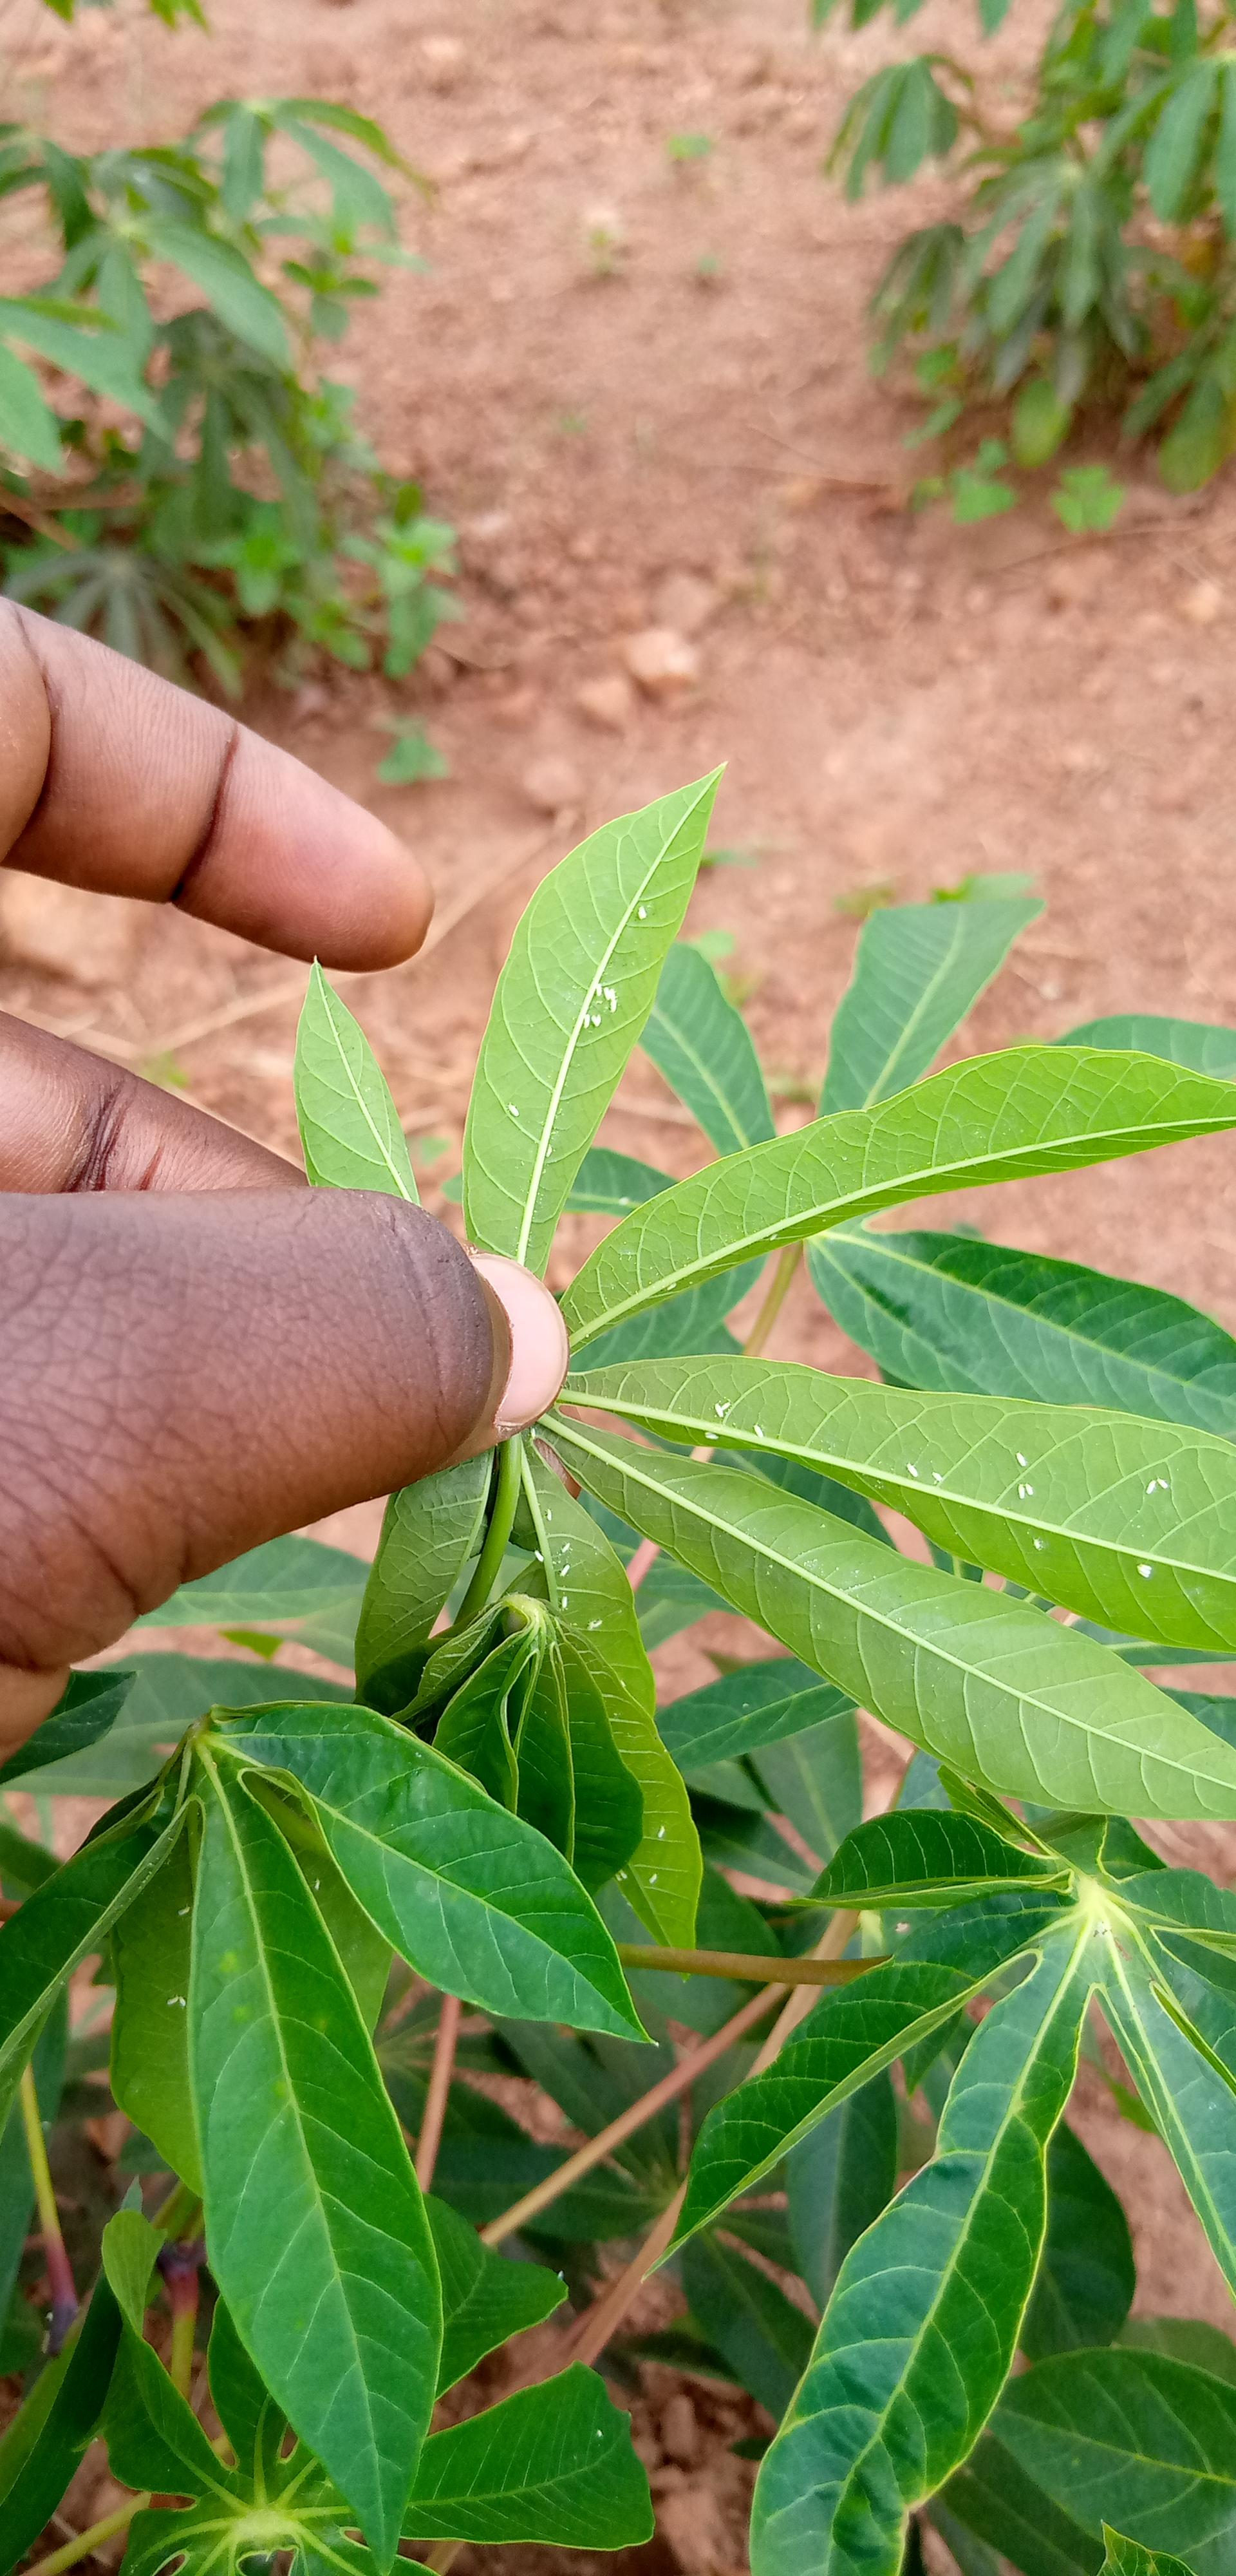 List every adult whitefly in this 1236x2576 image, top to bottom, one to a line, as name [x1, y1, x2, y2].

whitefly [638, 906, 648, 920]
whitefly [636, 909, 642, 922]
whitefly [595, 981, 603, 998]
whitefly [601, 985, 609, 999]
whitefly [609, 987, 618, 1001]
whitefly [608, 999, 618, 1015]
whitefly [582, 1010, 590, 1030]
whitefly [596, 1013, 603, 1028]
whitefly [590, 1014, 596, 1027]
whitefly [505, 1101, 521, 1119]
whitefly [544, 1142, 554, 1159]
whitefly [767, 1231, 780, 1242]
whitefly [665, 1282, 678, 1293]
whitefly [720, 1400, 732, 1412]
whitefly [713, 1402, 725, 1419]
whitefly [751, 1423, 765, 1439]
whitefly [527, 1425, 537, 1441]
whitefly [702, 1430, 721, 1443]
whitefly [1013, 1450, 1028, 1470]
whitefly [904, 1461, 921, 1479]
whitefly [930, 1470, 945, 1484]
whitefly [1156, 1477, 1170, 1490]
whitefly [1144, 1478, 1157, 1495]
whitefly [1016, 1482, 1026, 1501]
whitefly [1024, 1482, 1035, 1498]
whitefly [543, 1506, 554, 1522]
whitefly [1029, 1535, 1045, 1552]
whitefly [559, 1540, 572, 1556]
whitefly [532, 1548, 546, 1564]
whitefly [1138, 1563, 1154, 1571]
whitefly [556, 1564, 574, 1578]
whitefly [1134, 1566, 1152, 1575]
whitefly [1137, 1570, 1150, 1580]
whitefly [559, 1594, 568, 1611]
whitefly [594, 1618, 604, 1630]
whitefly [586, 1620, 594, 1632]
whitefly [655, 1824, 668, 1839]
whitefly [619, 1870, 629, 1880]
whitefly [613, 1872, 623, 1883]
whitefly [646, 1872, 659, 1886]
whitefly [311, 1875, 323, 1893]
whitefly [175, 1902, 193, 1917]
whitefly [179, 1994, 188, 2010]
whitefly [165, 1994, 180, 2008]
whitefly [556, 2269, 566, 2282]
whitefly [594, 2427, 606, 2439]